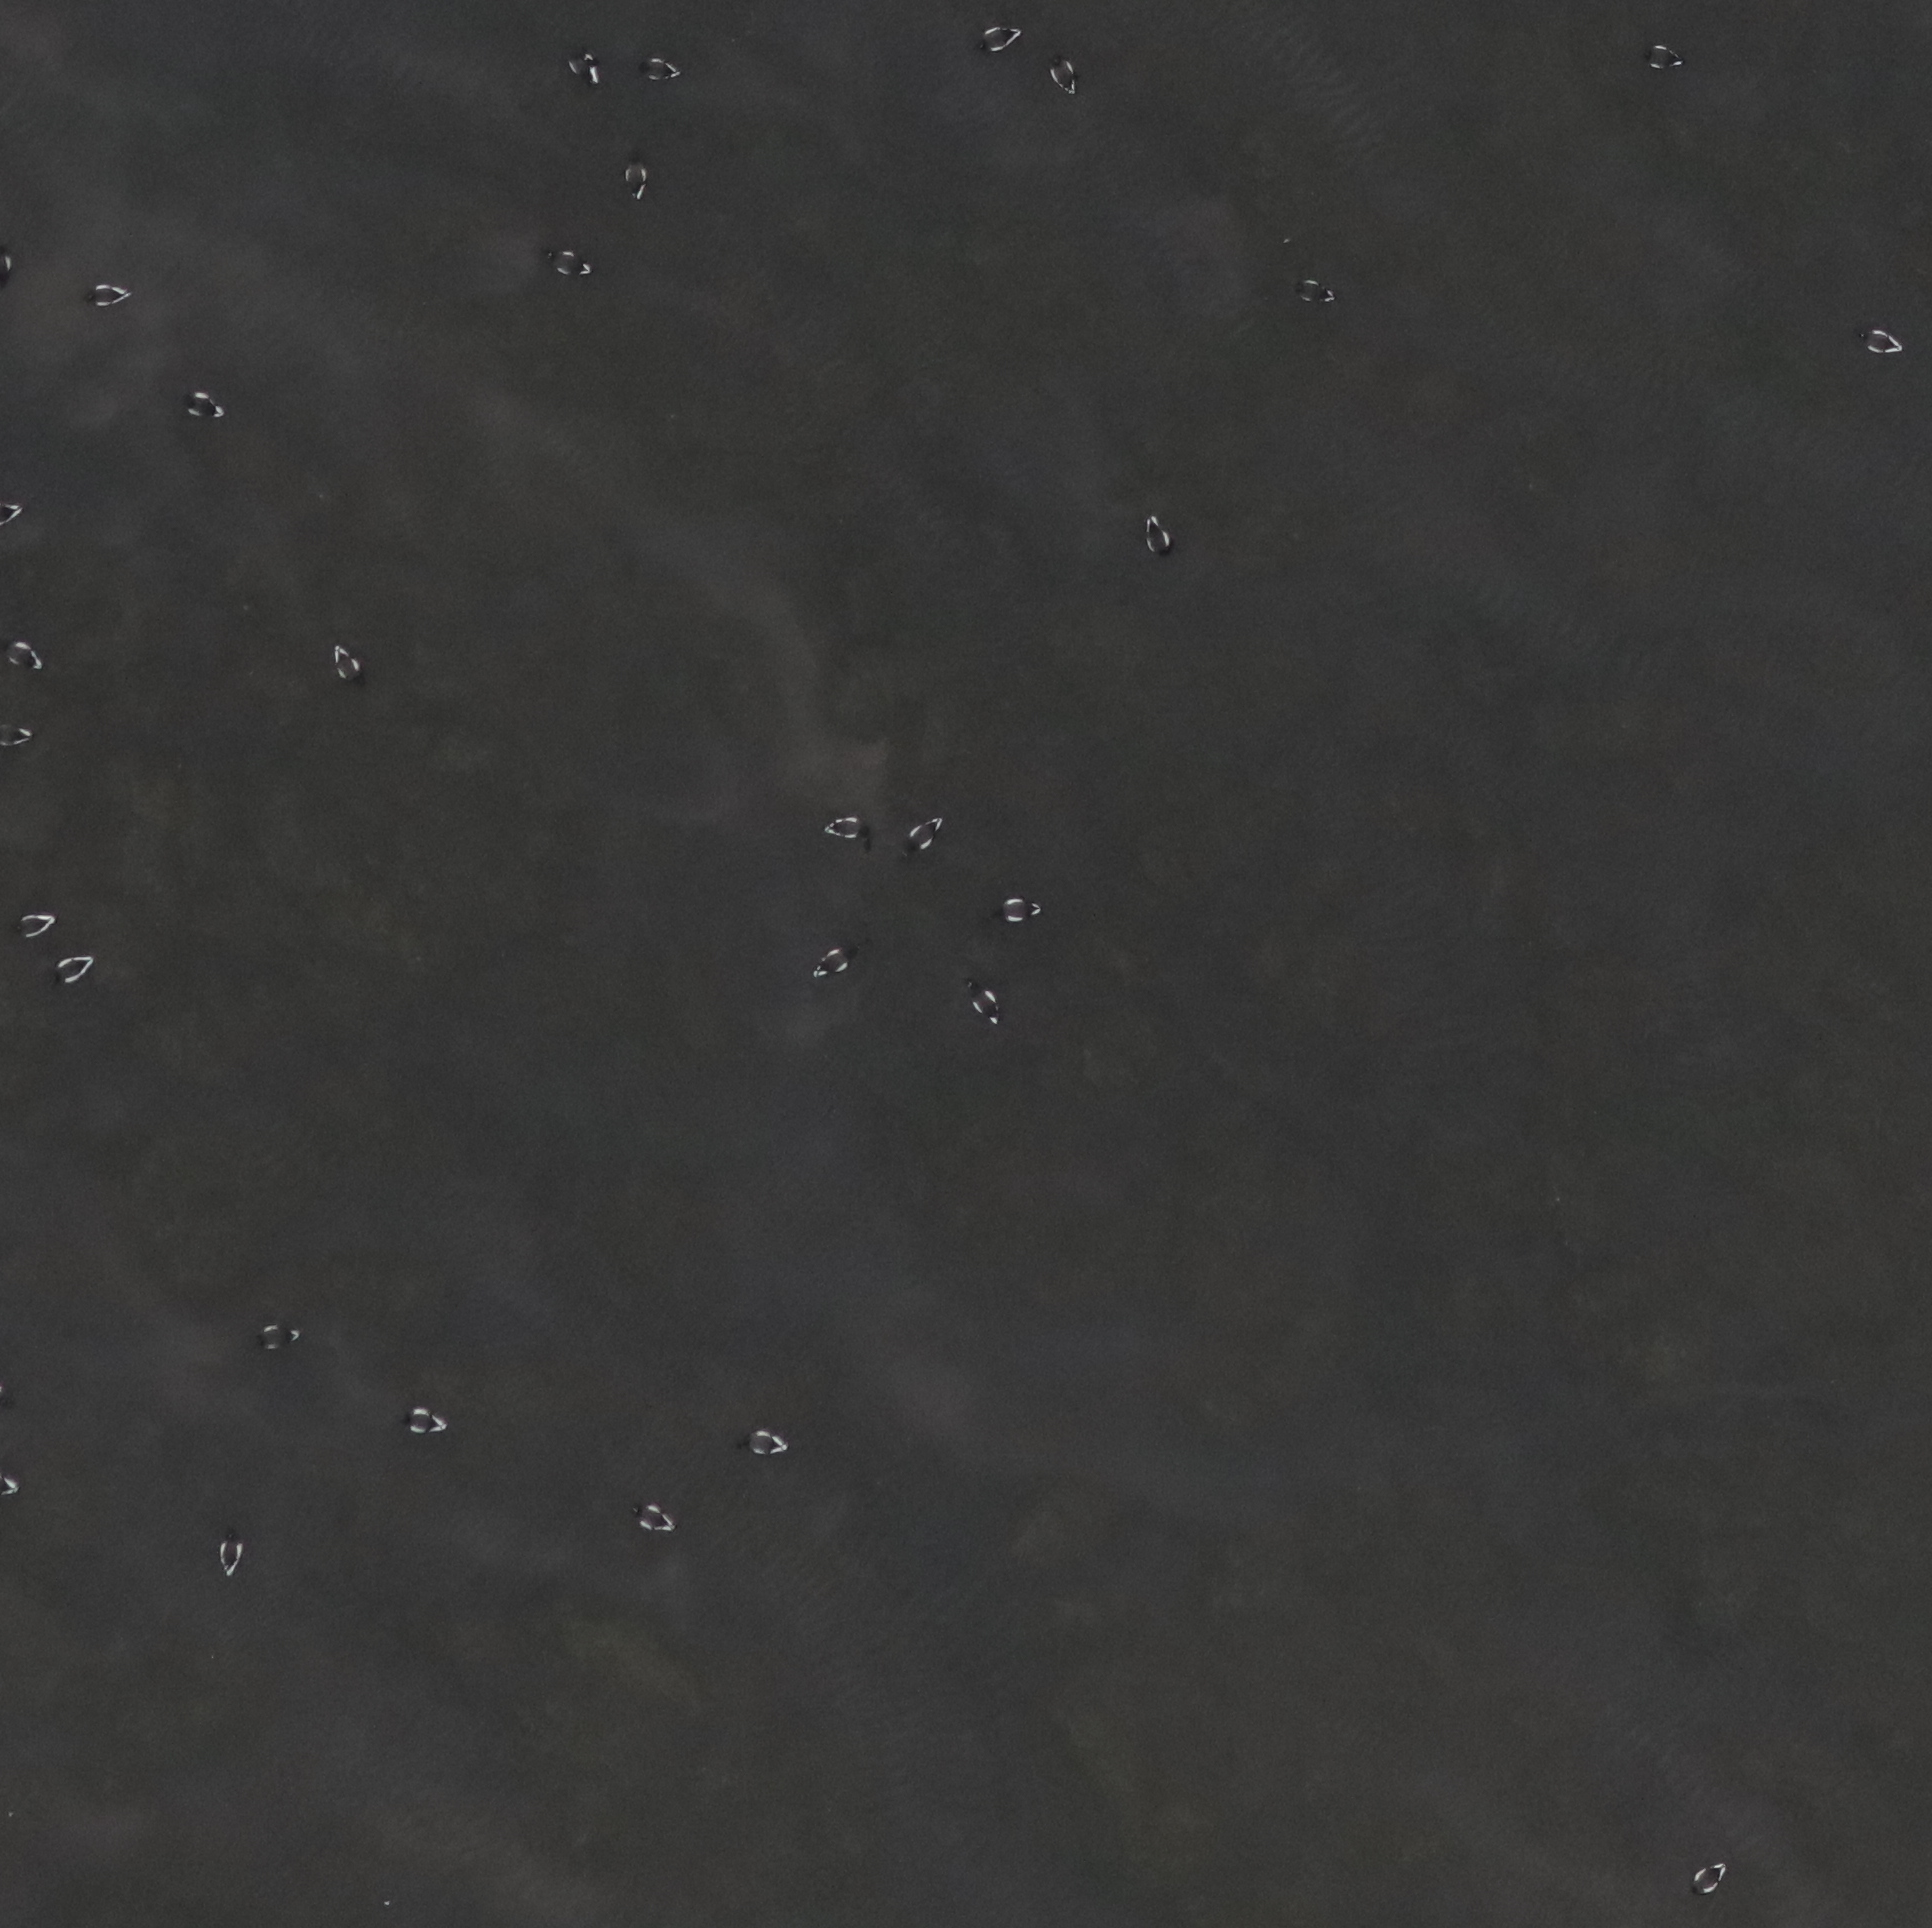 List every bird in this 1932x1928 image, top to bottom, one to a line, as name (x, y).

brant (999, 38)
brant (1663, 57)
brant (580, 64)
brant (657, 68)
brant (1063, 71)
brant (638, 177)
brant (0, 263)
brant (568, 264)
brant (1314, 293)
brant (106, 295)
brant (1880, 341)
brant (206, 407)
brant (1157, 537)
brant (20, 654)
brant (348, 665)
brant (8, 735)
brant (849, 828)
brant (923, 836)
brant (1018, 910)
brant (34, 925)
brant (834, 962)
brant (71, 971)
brant (983, 1002)
brant (275, 1337)
brant (423, 1421)
brant (763, 1443)
brant (654, 1517)
brant (232, 1555)
brant (1707, 1880)